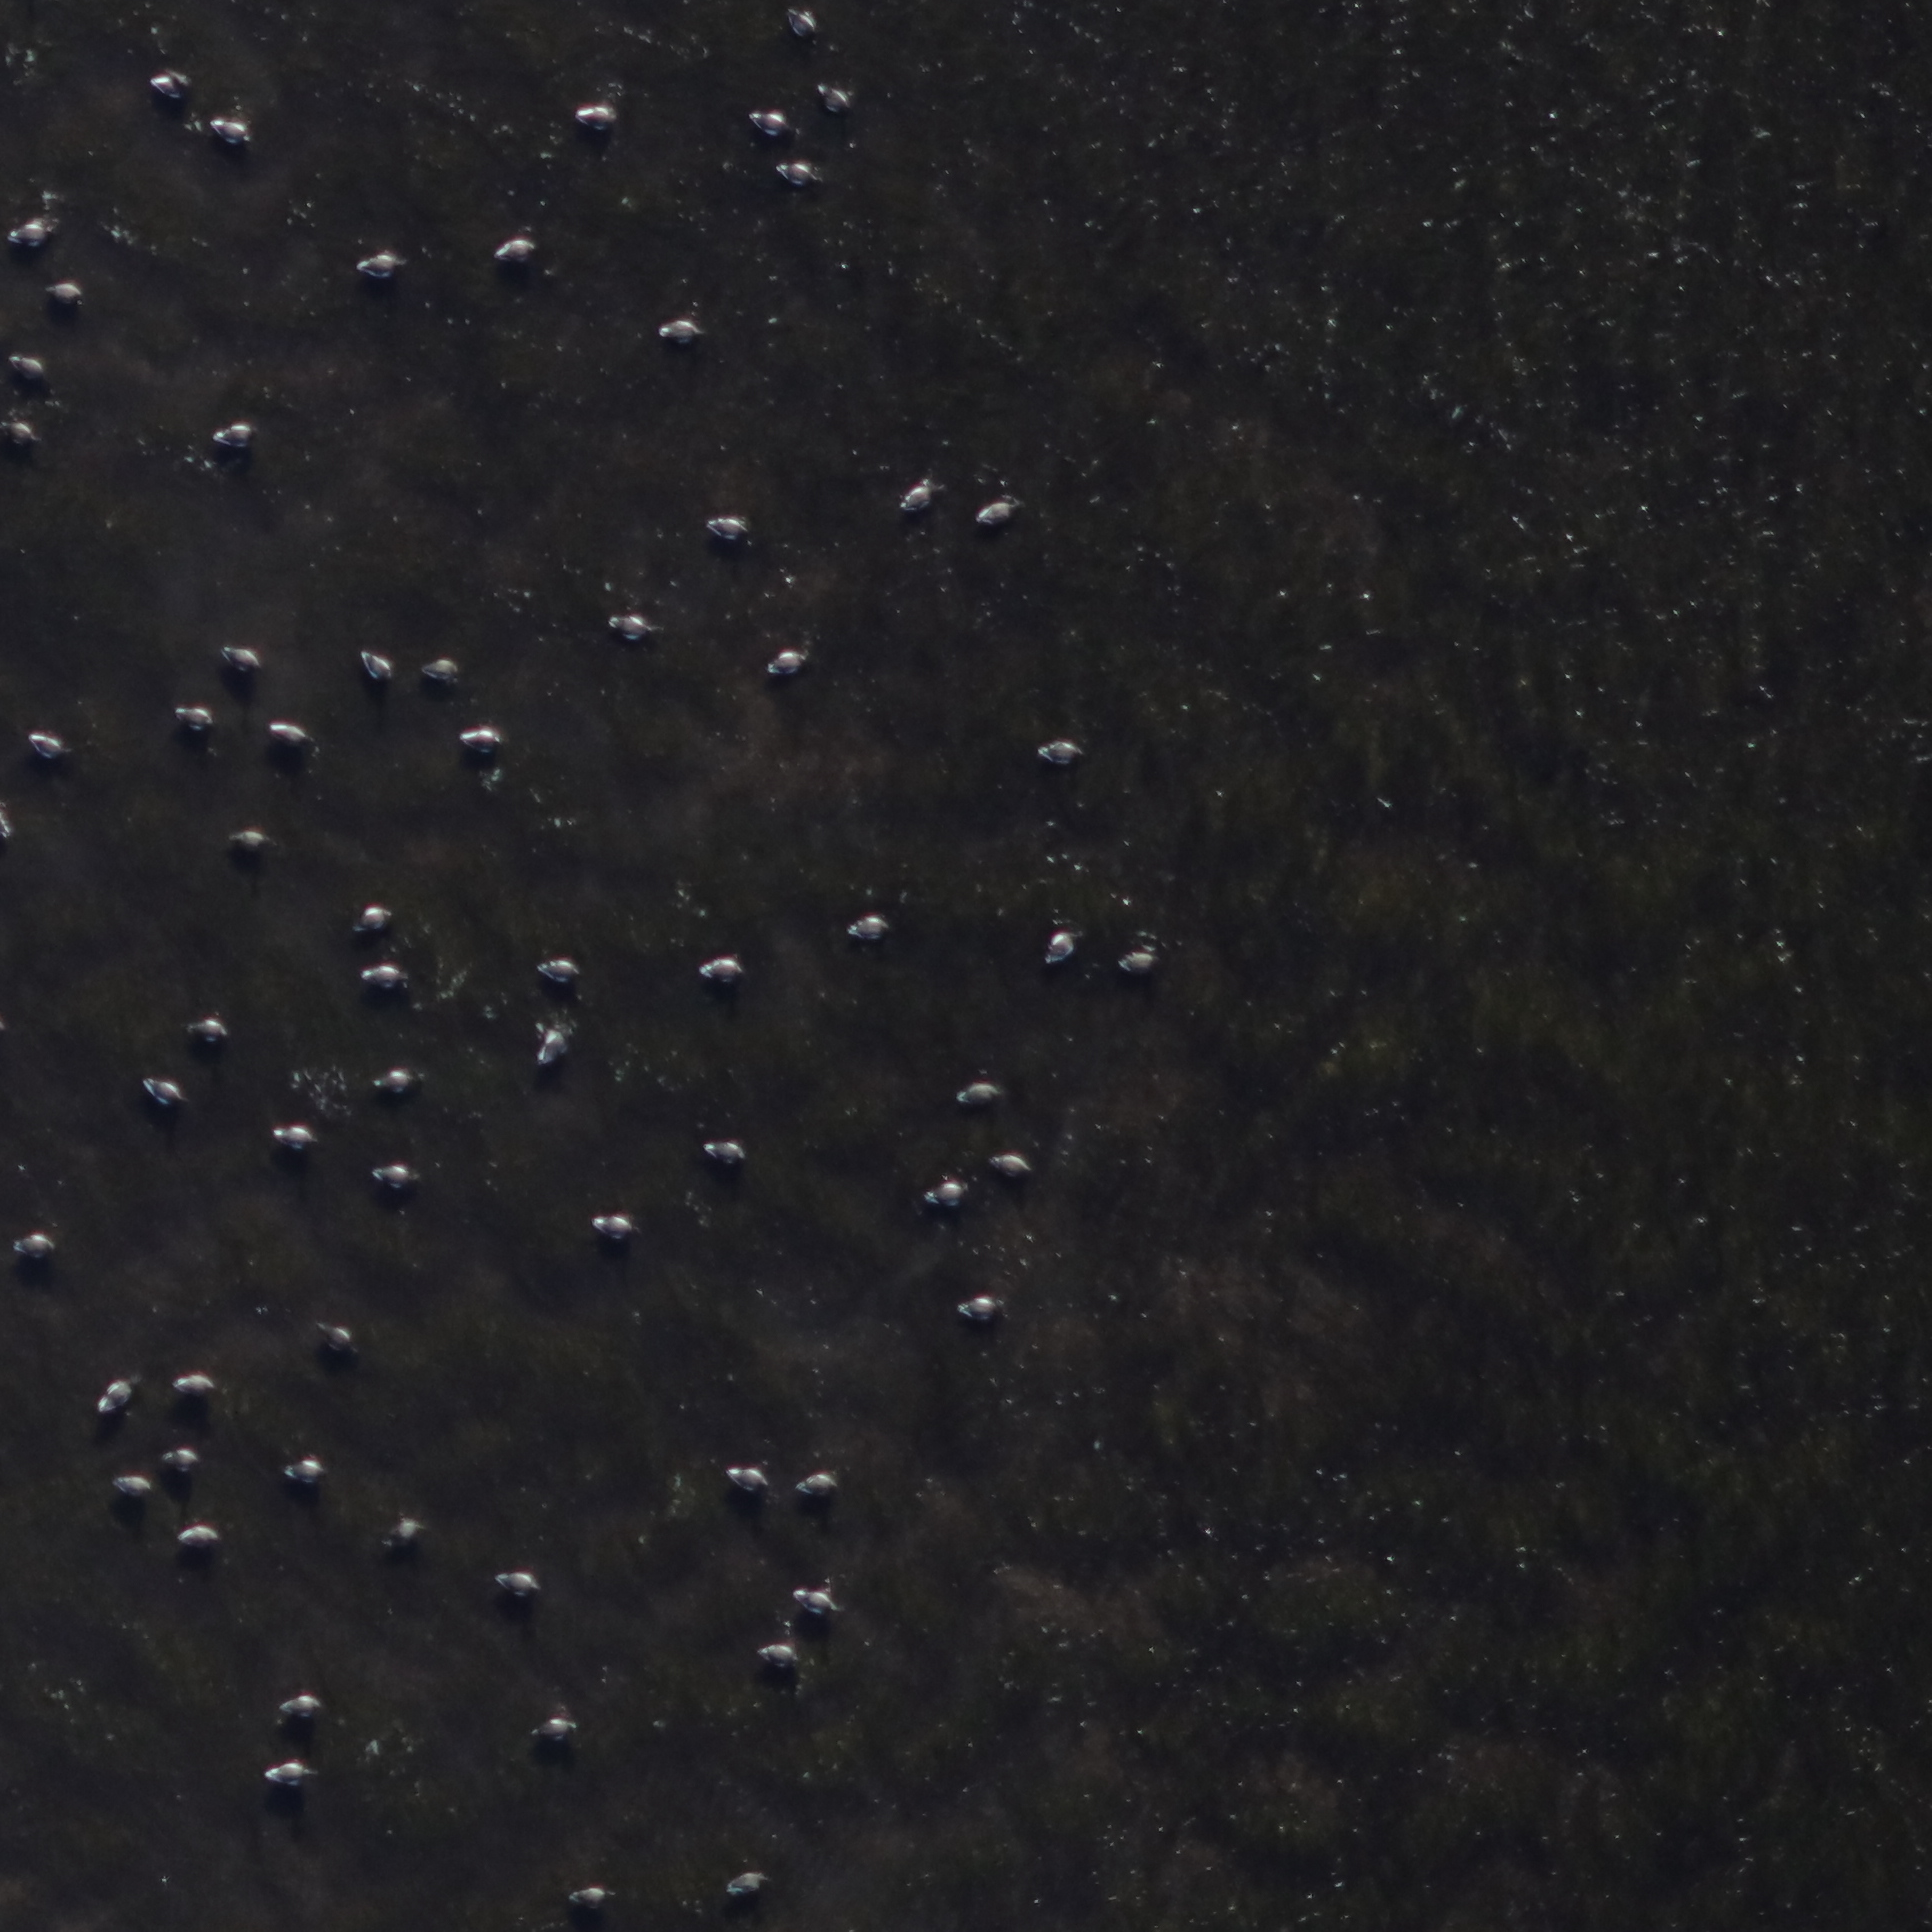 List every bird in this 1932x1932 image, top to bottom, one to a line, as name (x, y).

brant (801, 24)
brant (170, 86)
brant (832, 100)
brant (595, 113)
brant (770, 124)
brant (229, 132)
brant (798, 172)
brant (32, 230)
brant (522, 244)
brant (382, 264)
brant (76, 288)
brant (683, 334)
brant (35, 362)
brant (18, 430)
brant (235, 437)
brant (918, 495)
brant (993, 515)
brant (730, 528)
brant (629, 624)
brant (242, 655)
brant (788, 662)
brant (374, 668)
brant (445, 670)
brant (194, 721)
brant (289, 735)
brant (480, 741)
brant (47, 744)
brant (1063, 753)
brant (255, 837)
brant (379, 913)
brant (868, 929)
brant (1062, 948)
brant (1132, 959)
brant (559, 970)
brant (726, 971)
brant (385, 975)
brant (207, 1030)
brant (554, 1046)
brant (399, 1082)
brant (980, 1092)
brant (164, 1094)
brant (295, 1138)
brant (726, 1153)
brant (1010, 1167)
brant (392, 1178)
brant (947, 1196)
brant (615, 1229)
brant (32, 1245)
brant (981, 1310)
brant (338, 1339)
brant (201, 1387)
brant (118, 1401)
brant (185, 1455)
brant (302, 1471)
brant (747, 1480)
brant (821, 1480)
brant (131, 1488)
brant (198, 1540)
brant (518, 1586)
brant (816, 1602)
brant (777, 1657)
brant (300, 1708)
brant (555, 1733)
brant (291, 1774)
brant (743, 1886)
brant (589, 1899)